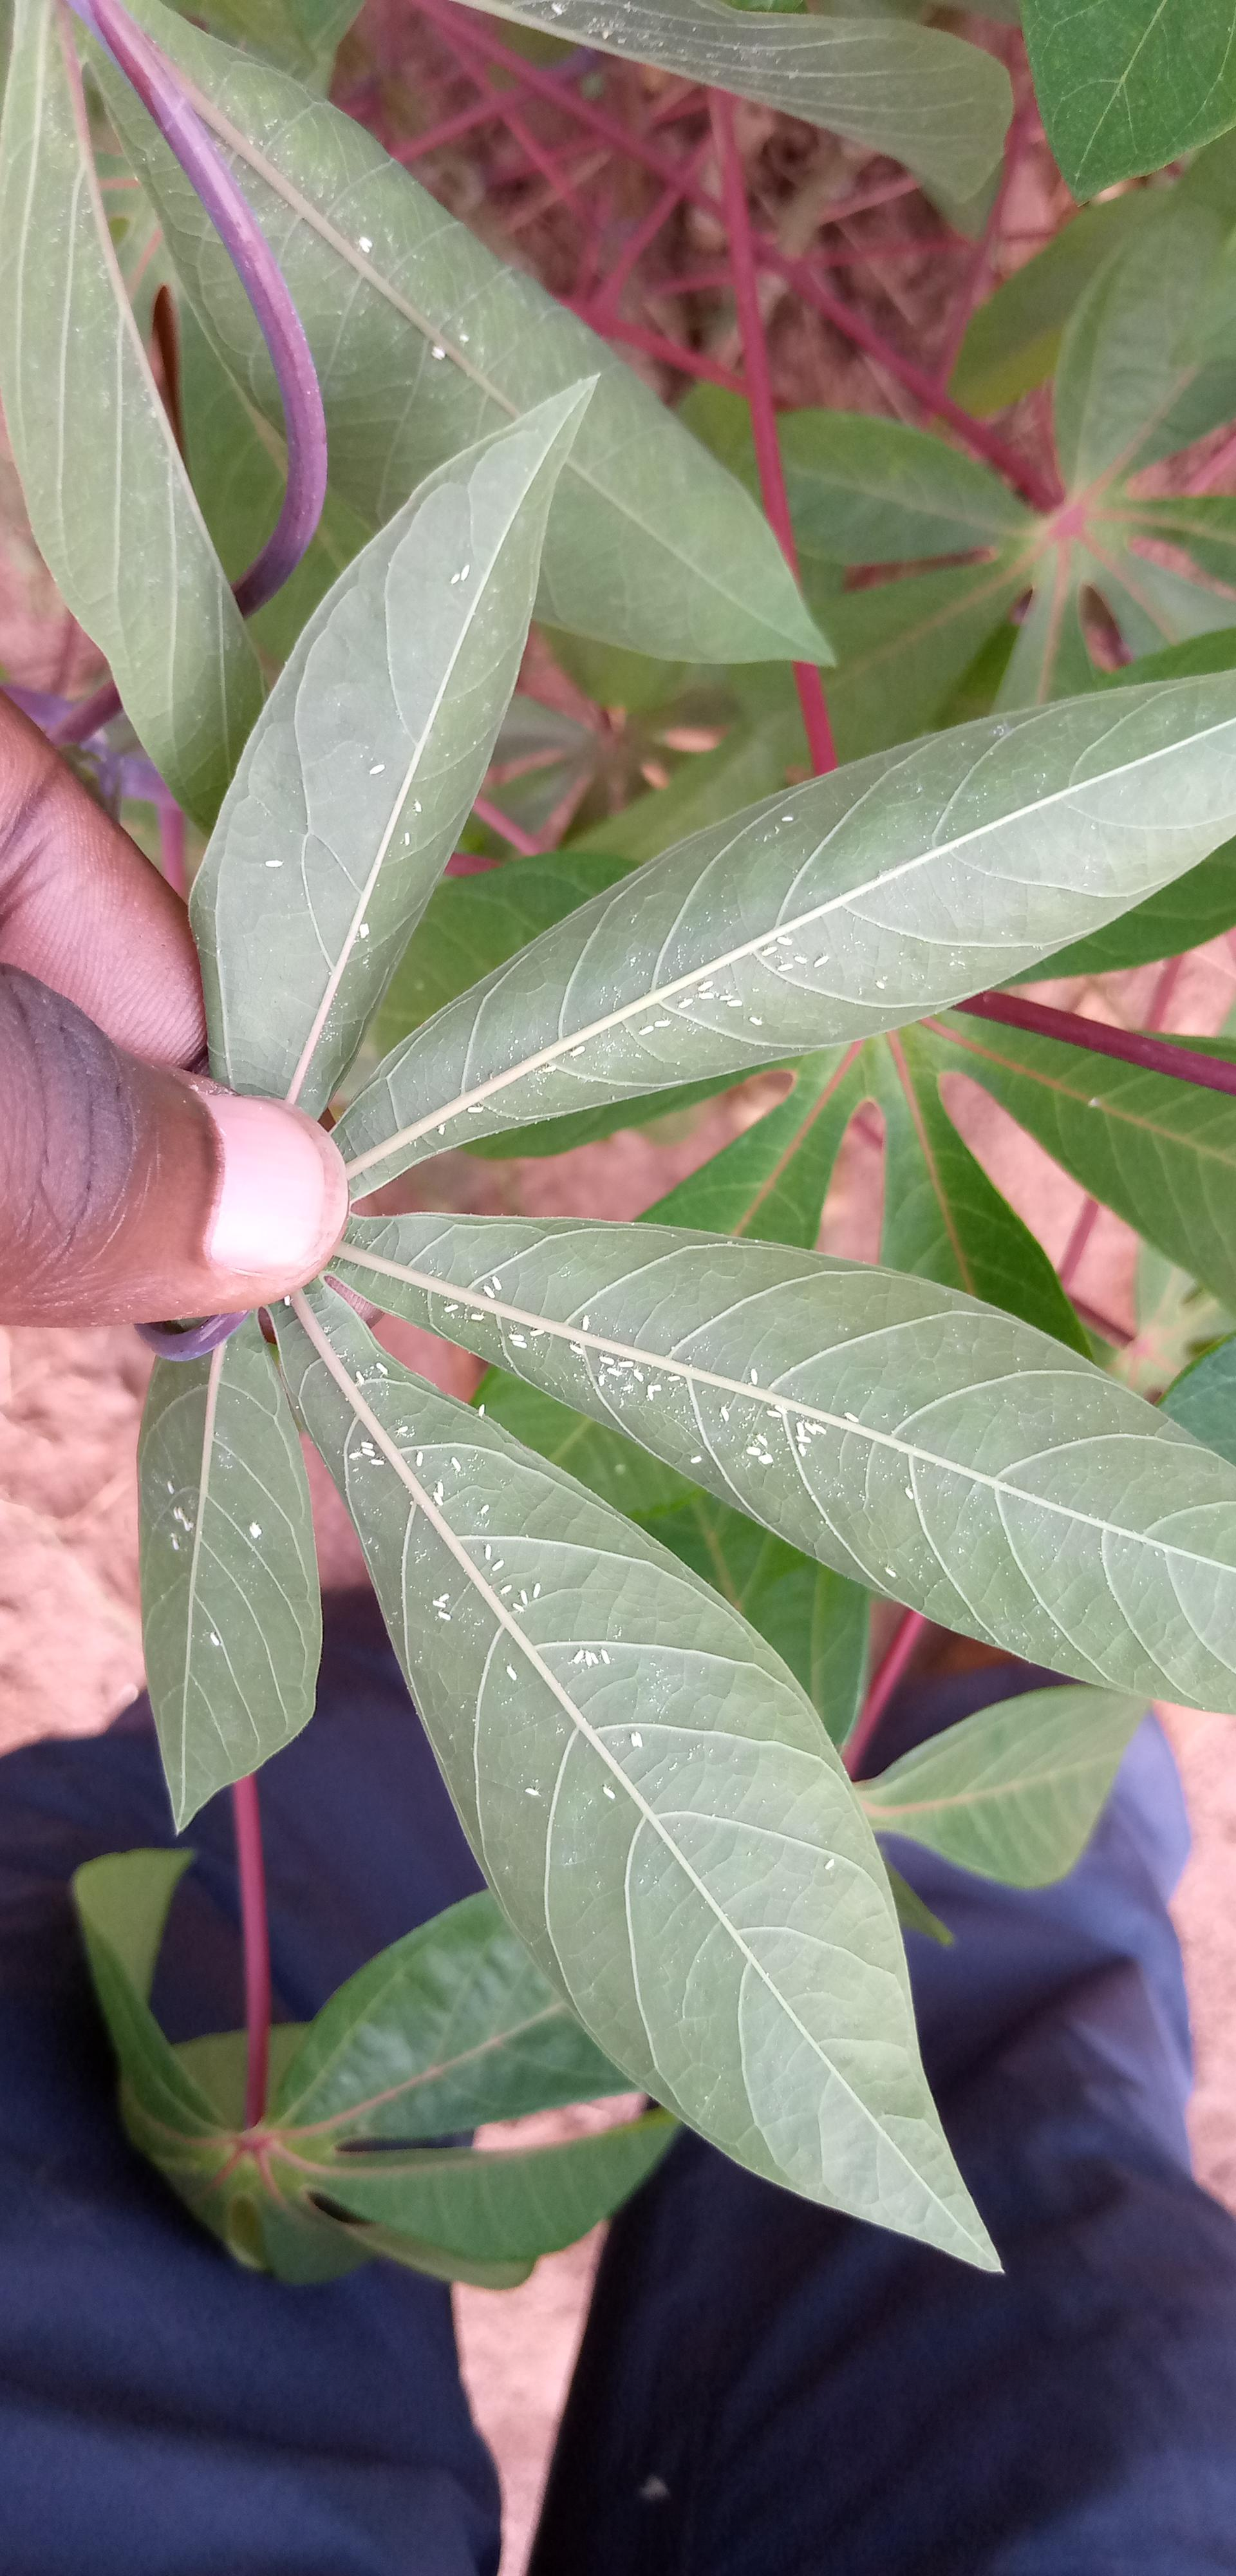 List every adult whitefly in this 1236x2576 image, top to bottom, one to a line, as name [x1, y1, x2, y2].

whitefly [549, 1, 564, 17]
whitefly [359, 236, 373, 247]
whitefly [359, 240, 370, 254]
whitefly [457, 334, 471, 343]
whitefly [429, 345, 447, 362]
whitefly [460, 562, 471, 582]
whitefly [449, 573, 461, 584]
whitefly [366, 762, 388, 776]
whitefly [411, 799, 426, 815]
whitefly [779, 814, 797, 824]
whitefly [402, 830, 413, 850]
whitefly [261, 857, 286, 871]
whitefly [357, 920, 373, 942]
whitefly [774, 934, 794, 948]
whitefly [761, 945, 779, 957]
whitefly [792, 952, 809, 966]
whitefly [810, 952, 834, 969]
whitefly [776, 962, 794, 972]
whitefly [698, 979, 716, 991]
whitefly [872, 979, 890, 990]
whitefly [698, 992, 715, 1001]
whitefly [718, 993, 736, 1001]
whitefly [675, 994, 693, 1012]
whitefly [726, 999, 744, 1009]
whitefly [747, 1014, 765, 1028]
whitefly [652, 1017, 675, 1030]
whitefly [637, 1024, 655, 1037]
whitefly [567, 1041, 589, 1060]
whitefly [540, 1063, 558, 1075]
whitefly [463, 1105, 489, 1119]
whitefly [435, 1122, 448, 1137]
whitefly [491, 1274, 503, 1292]
whitefly [481, 1283, 497, 1300]
whitefly [281, 1293, 294, 1308]
whitefly [442, 1300, 460, 1315]
whitefly [468, 1311, 488, 1321]
whitefly [581, 1312, 592, 1332]
whitefly [527, 1327, 548, 1338]
whitefly [507, 1332, 526, 1342]
whitefly [511, 1340, 529, 1350]
whitefly [567, 1341, 586, 1358]
whitefly [598, 1354, 616, 1366]
whitefly [617, 1359, 634, 1368]
whitefly [374, 1361, 389, 1378]
whitefly [749, 1366, 760, 1388]
whitefly [606, 1367, 623, 1379]
whitefly [632, 1367, 646, 1383]
whitefly [353, 1368, 366, 1388]
whitefly [597, 1373, 606, 1389]
whitefly [666, 1373, 681, 1384]
whitefly [646, 1383, 654, 1402]
whitefly [651, 1383, 663, 1392]
whitefly [476, 1401, 486, 1419]
whitefly [715, 1401, 733, 1425]
whitefly [773, 1403, 787, 1415]
whitefly [765, 1408, 783, 1419]
whitefly [840, 1409, 861, 1425]
whitefly [794, 1419, 806, 1435]
whitefly [804, 1419, 817, 1437]
whitefly [812, 1421, 828, 1437]
whitefly [394, 1424, 411, 1436]
whitefly [753, 1432, 770, 1448]
whitefly [794, 1434, 812, 1443]
whitefly [360, 1440, 375, 1450]
whitefly [796, 1441, 810, 1459]
whitefly [744, 1443, 761, 1457]
whitefly [360, 1448, 376, 1458]
whitefly [414, 1449, 426, 1468]
whitefly [346, 1450, 362, 1461]
whitefly [758, 1451, 775, 1467]
whitefly [689, 1454, 706, 1466]
whitefly [449, 1455, 465, 1474]
whitefly [368, 1457, 386, 1468]
whitefly [165, 1478, 177, 1496]
whitefly [435, 1479, 445, 1496]
whitefly [903, 1485, 915, 1501]
whitefly [431, 1492, 445, 1508]
whitefly [478, 1502, 492, 1518]
whitefly [176, 1504, 183, 1519]
whitefly [173, 1505, 178, 1520]
whitefly [183, 1517, 192, 1532]
whitefly [251, 1520, 263, 1535]
whitefly [248, 1526, 259, 1540]
whitefly [170, 1530, 182, 1552]
whitefly [483, 1541, 495, 1561]
whitefly [491, 1558, 506, 1573]
whitefly [883, 1564, 899, 1580]
whitefly [530, 1579, 542, 1601]
whitefly [499, 1583, 515, 1596]
whitefly [519, 1587, 530, 1605]
whitefly [439, 1591, 453, 1603]
whitefly [431, 1599, 447, 1609]
whitefly [511, 1601, 526, 1614]
whitefly [436, 1609, 453, 1624]
whitefly [209, 1629, 223, 1648]
whitefly [599, 1647, 612, 1666]
whitefly [572, 1648, 585, 1665]
whitefly [585, 1648, 593, 1669]
whitefly [590, 1650, 602, 1667]
whitefly [503, 1662, 519, 1682]
whitefly [629, 1730, 637, 1748]
whitefly [634, 1730, 648, 1748]
whitefly [599, 1783, 617, 1801]
whitefly [520, 1785, 542, 1797]
whitefly [822, 1857, 838, 1873]